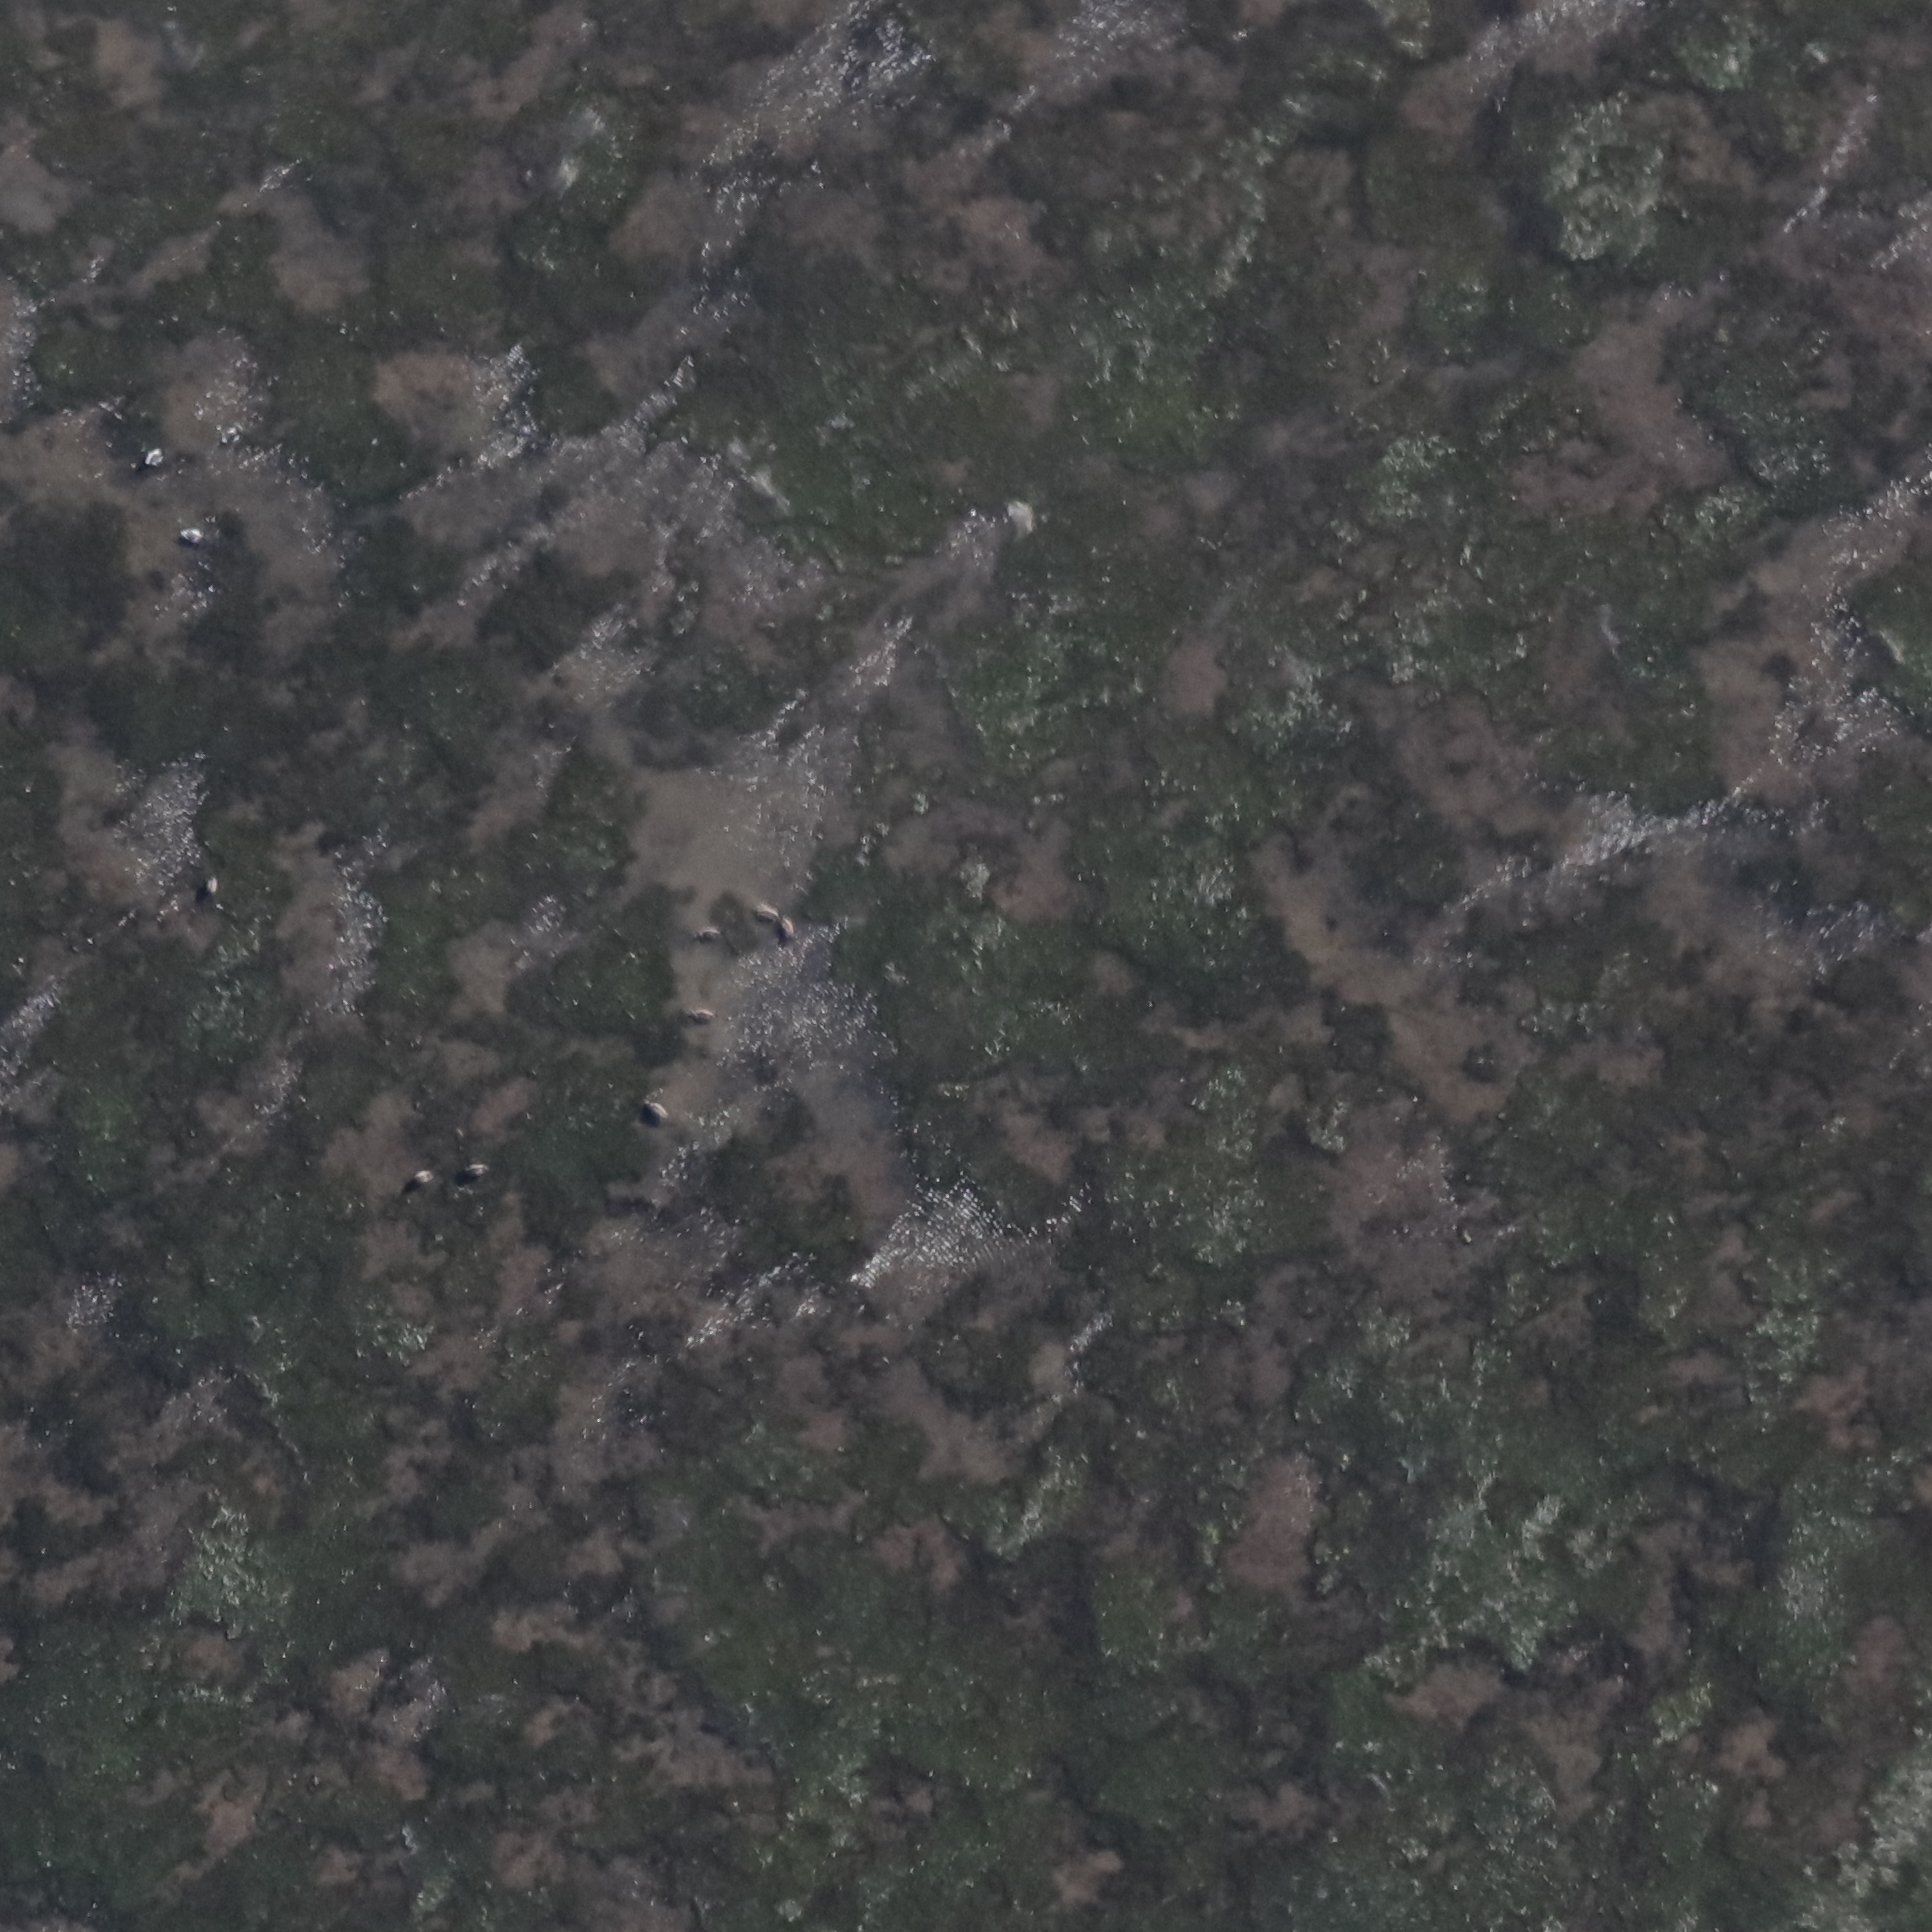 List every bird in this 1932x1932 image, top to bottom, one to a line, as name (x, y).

brant (234, 435)
brant (157, 458)
brant (192, 535)
Canada goose (211, 886)
Canada goose (772, 912)
Canada goose (792, 929)
Canada goose (711, 935)
Canada goose (709, 1016)
Canada goose (657, 1109)
Canada goose (477, 1169)
Canada goose (423, 1178)